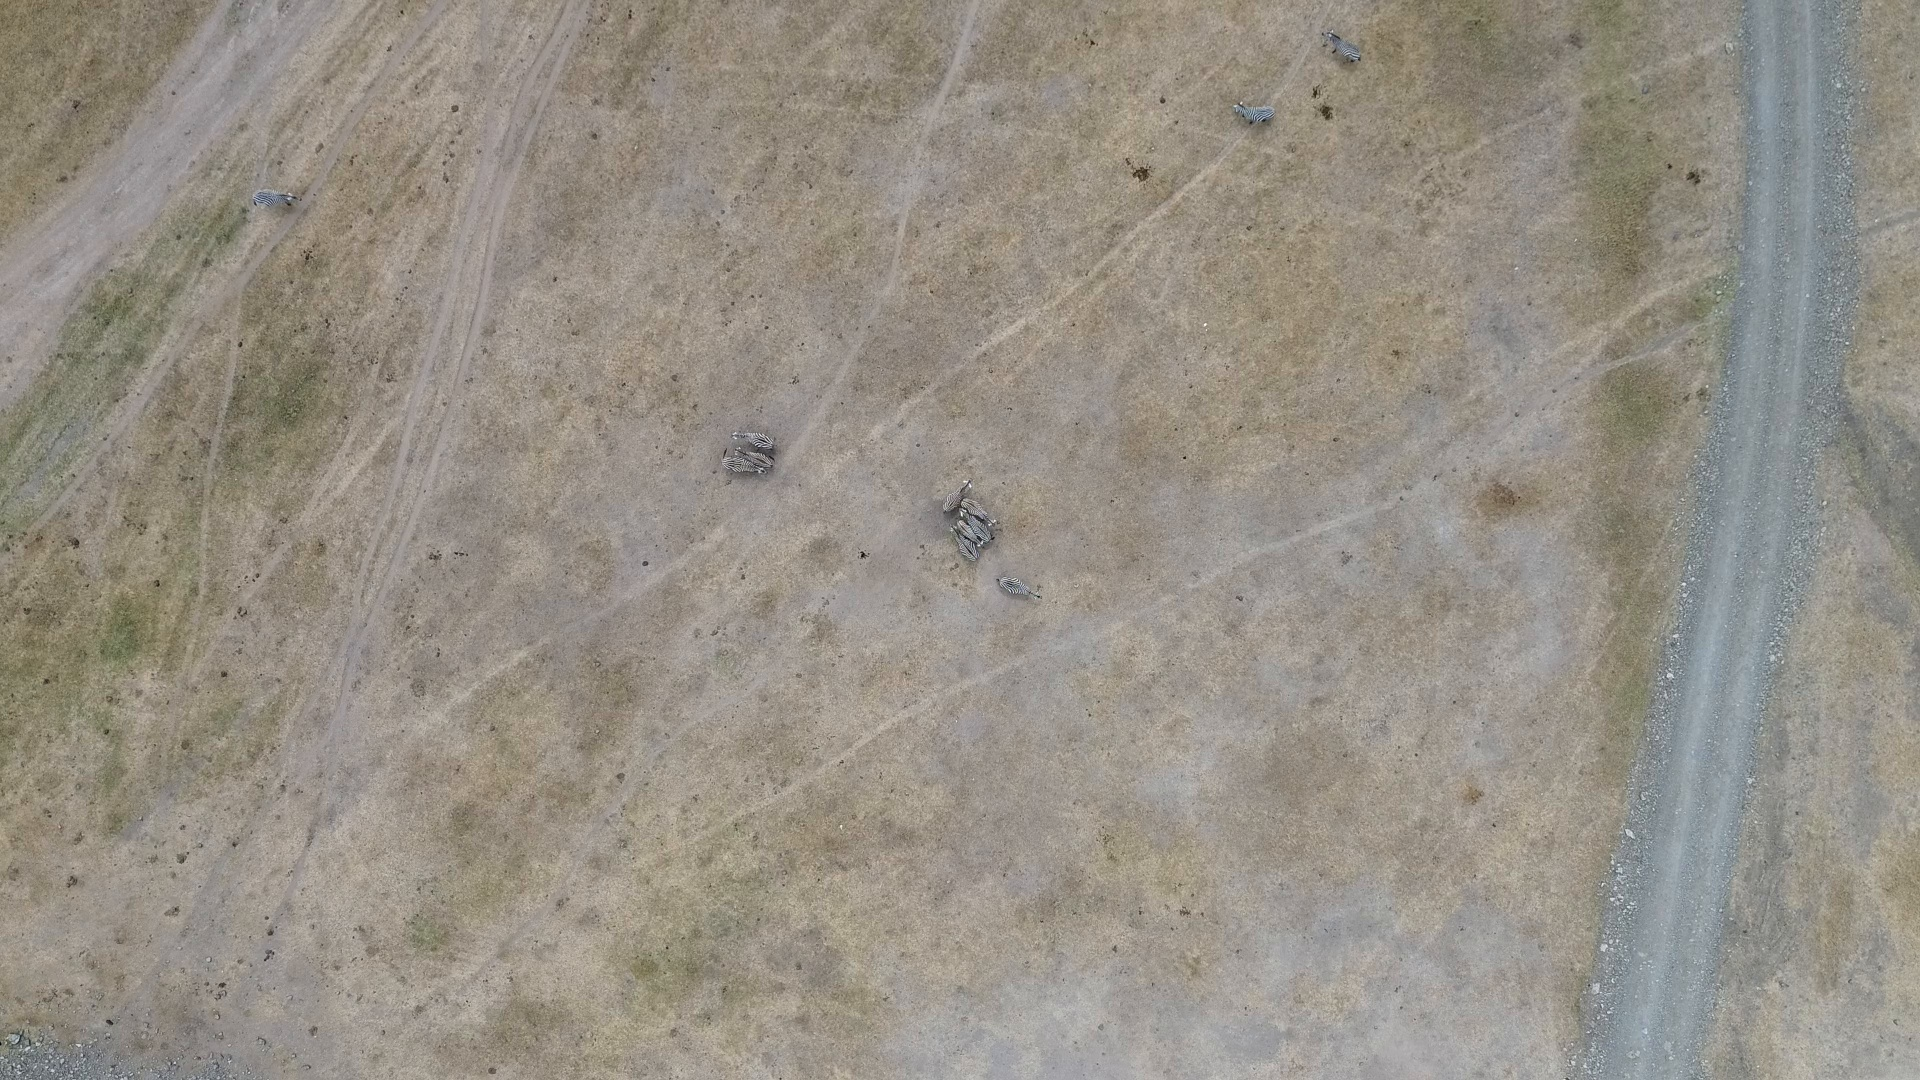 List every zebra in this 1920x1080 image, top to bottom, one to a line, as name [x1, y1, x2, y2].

zebra [1323, 32, 1359, 61]
zebra [1232, 103, 1274, 122]
zebra [252, 188, 299, 207]
zebra [730, 430, 772, 448]
zebra [732, 448, 775, 468]
zebra [720, 458, 767, 477]
zebra [941, 480, 971, 511]
zebra [966, 504, 997, 526]
zebra [959, 508, 995, 544]
zebra [965, 512, 987, 545]
zebra [956, 520, 987, 549]
zebra [947, 526, 977, 562]
zebra [1000, 577, 1036, 598]